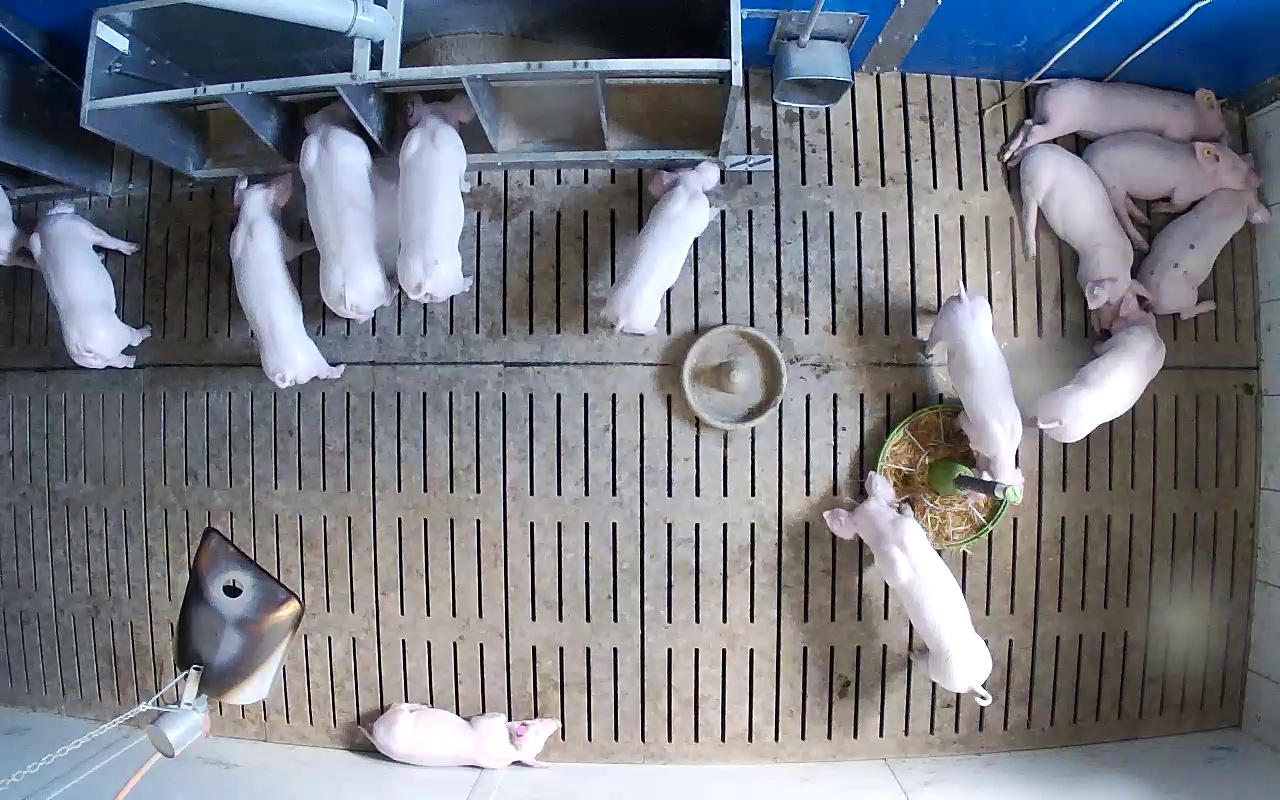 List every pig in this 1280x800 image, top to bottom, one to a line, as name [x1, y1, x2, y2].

pig [1001, 76, 1235, 163]
pig [395, 89, 476, 307]
pig [296, 99, 398, 325]
pig [1081, 132, 1261, 249]
pig [1011, 142, 1151, 334]
pig [1132, 151, 1272, 321]
pig [594, 159, 724, 337]
pig [228, 168, 346, 390]
pig [0, 175, 35, 270]
pig [28, 197, 155, 373]
pig [920, 276, 1028, 520]
pig [1031, 313, 1168, 444]
pig [821, 469, 995, 707]
pig [354, 698, 564, 770]